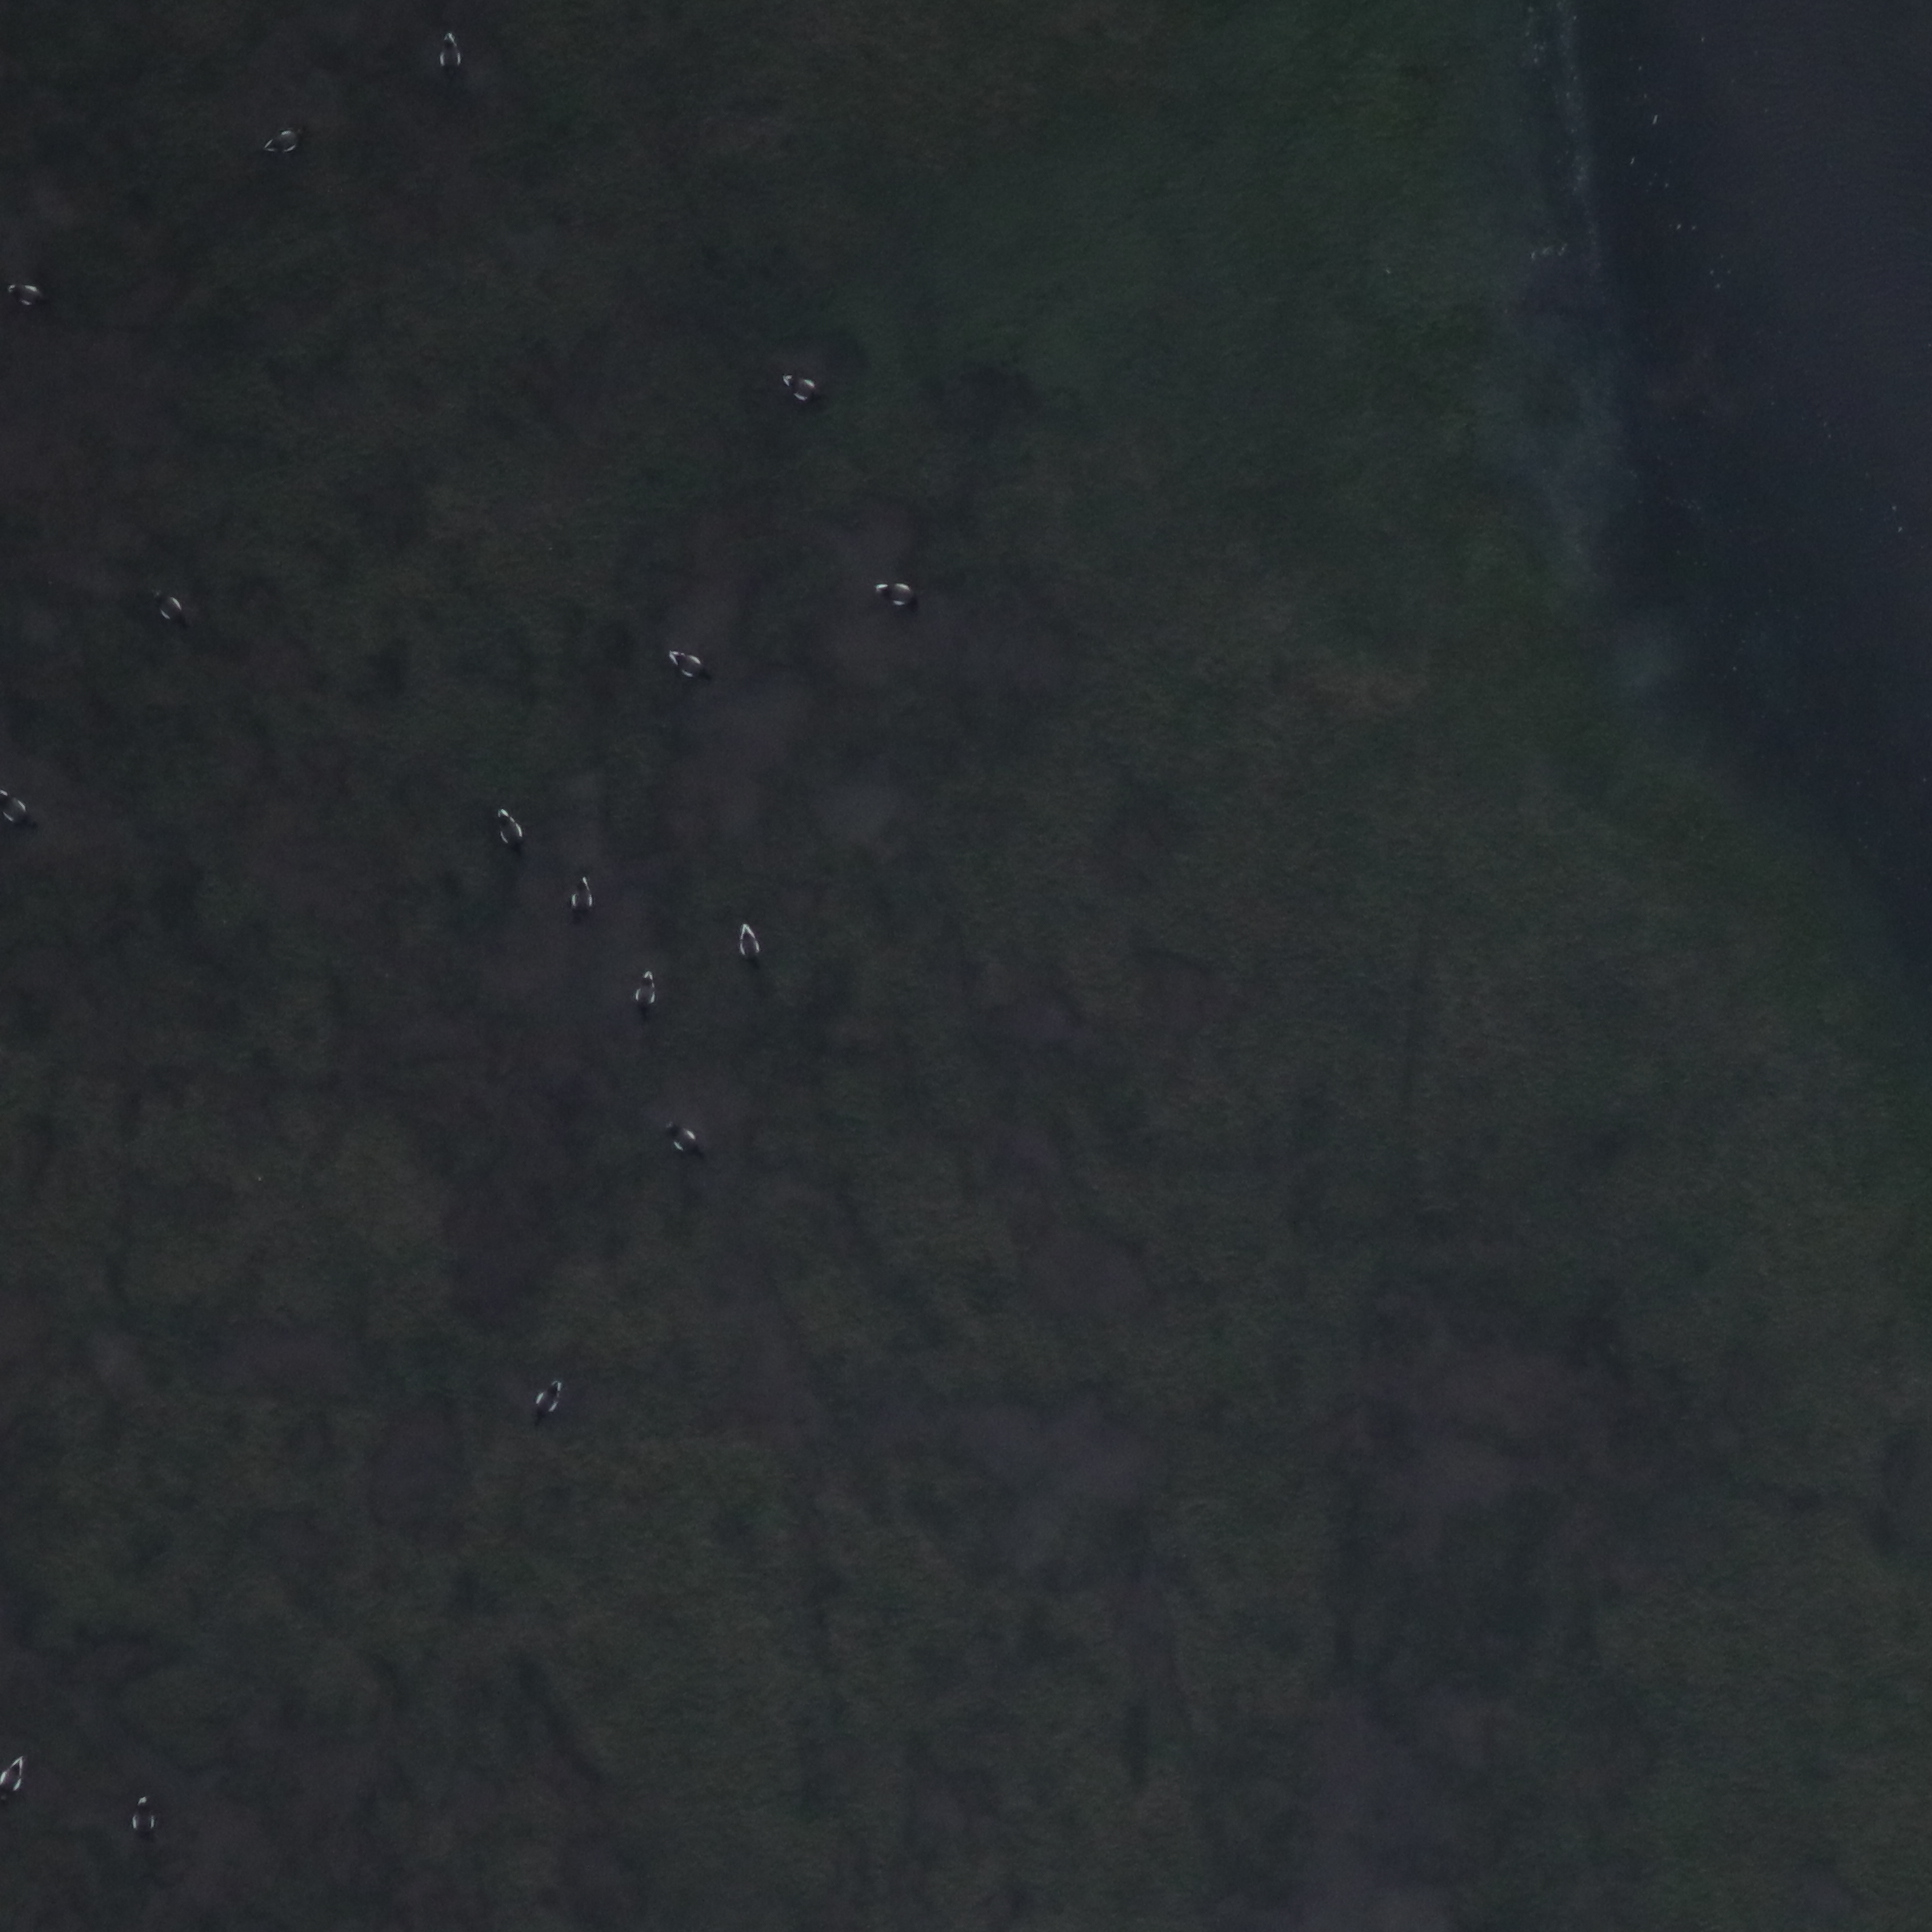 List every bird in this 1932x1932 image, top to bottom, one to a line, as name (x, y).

brant (450, 53)
brant (283, 141)
brant (29, 295)
brant (802, 388)
brant (899, 594)
brant (170, 608)
brant (688, 666)
brant (12, 809)
brant (510, 831)
brant (583, 899)
brant (751, 946)
brant (646, 995)
brant (685, 1141)
brant (550, 1400)
brant (8, 1782)
brant (145, 1817)